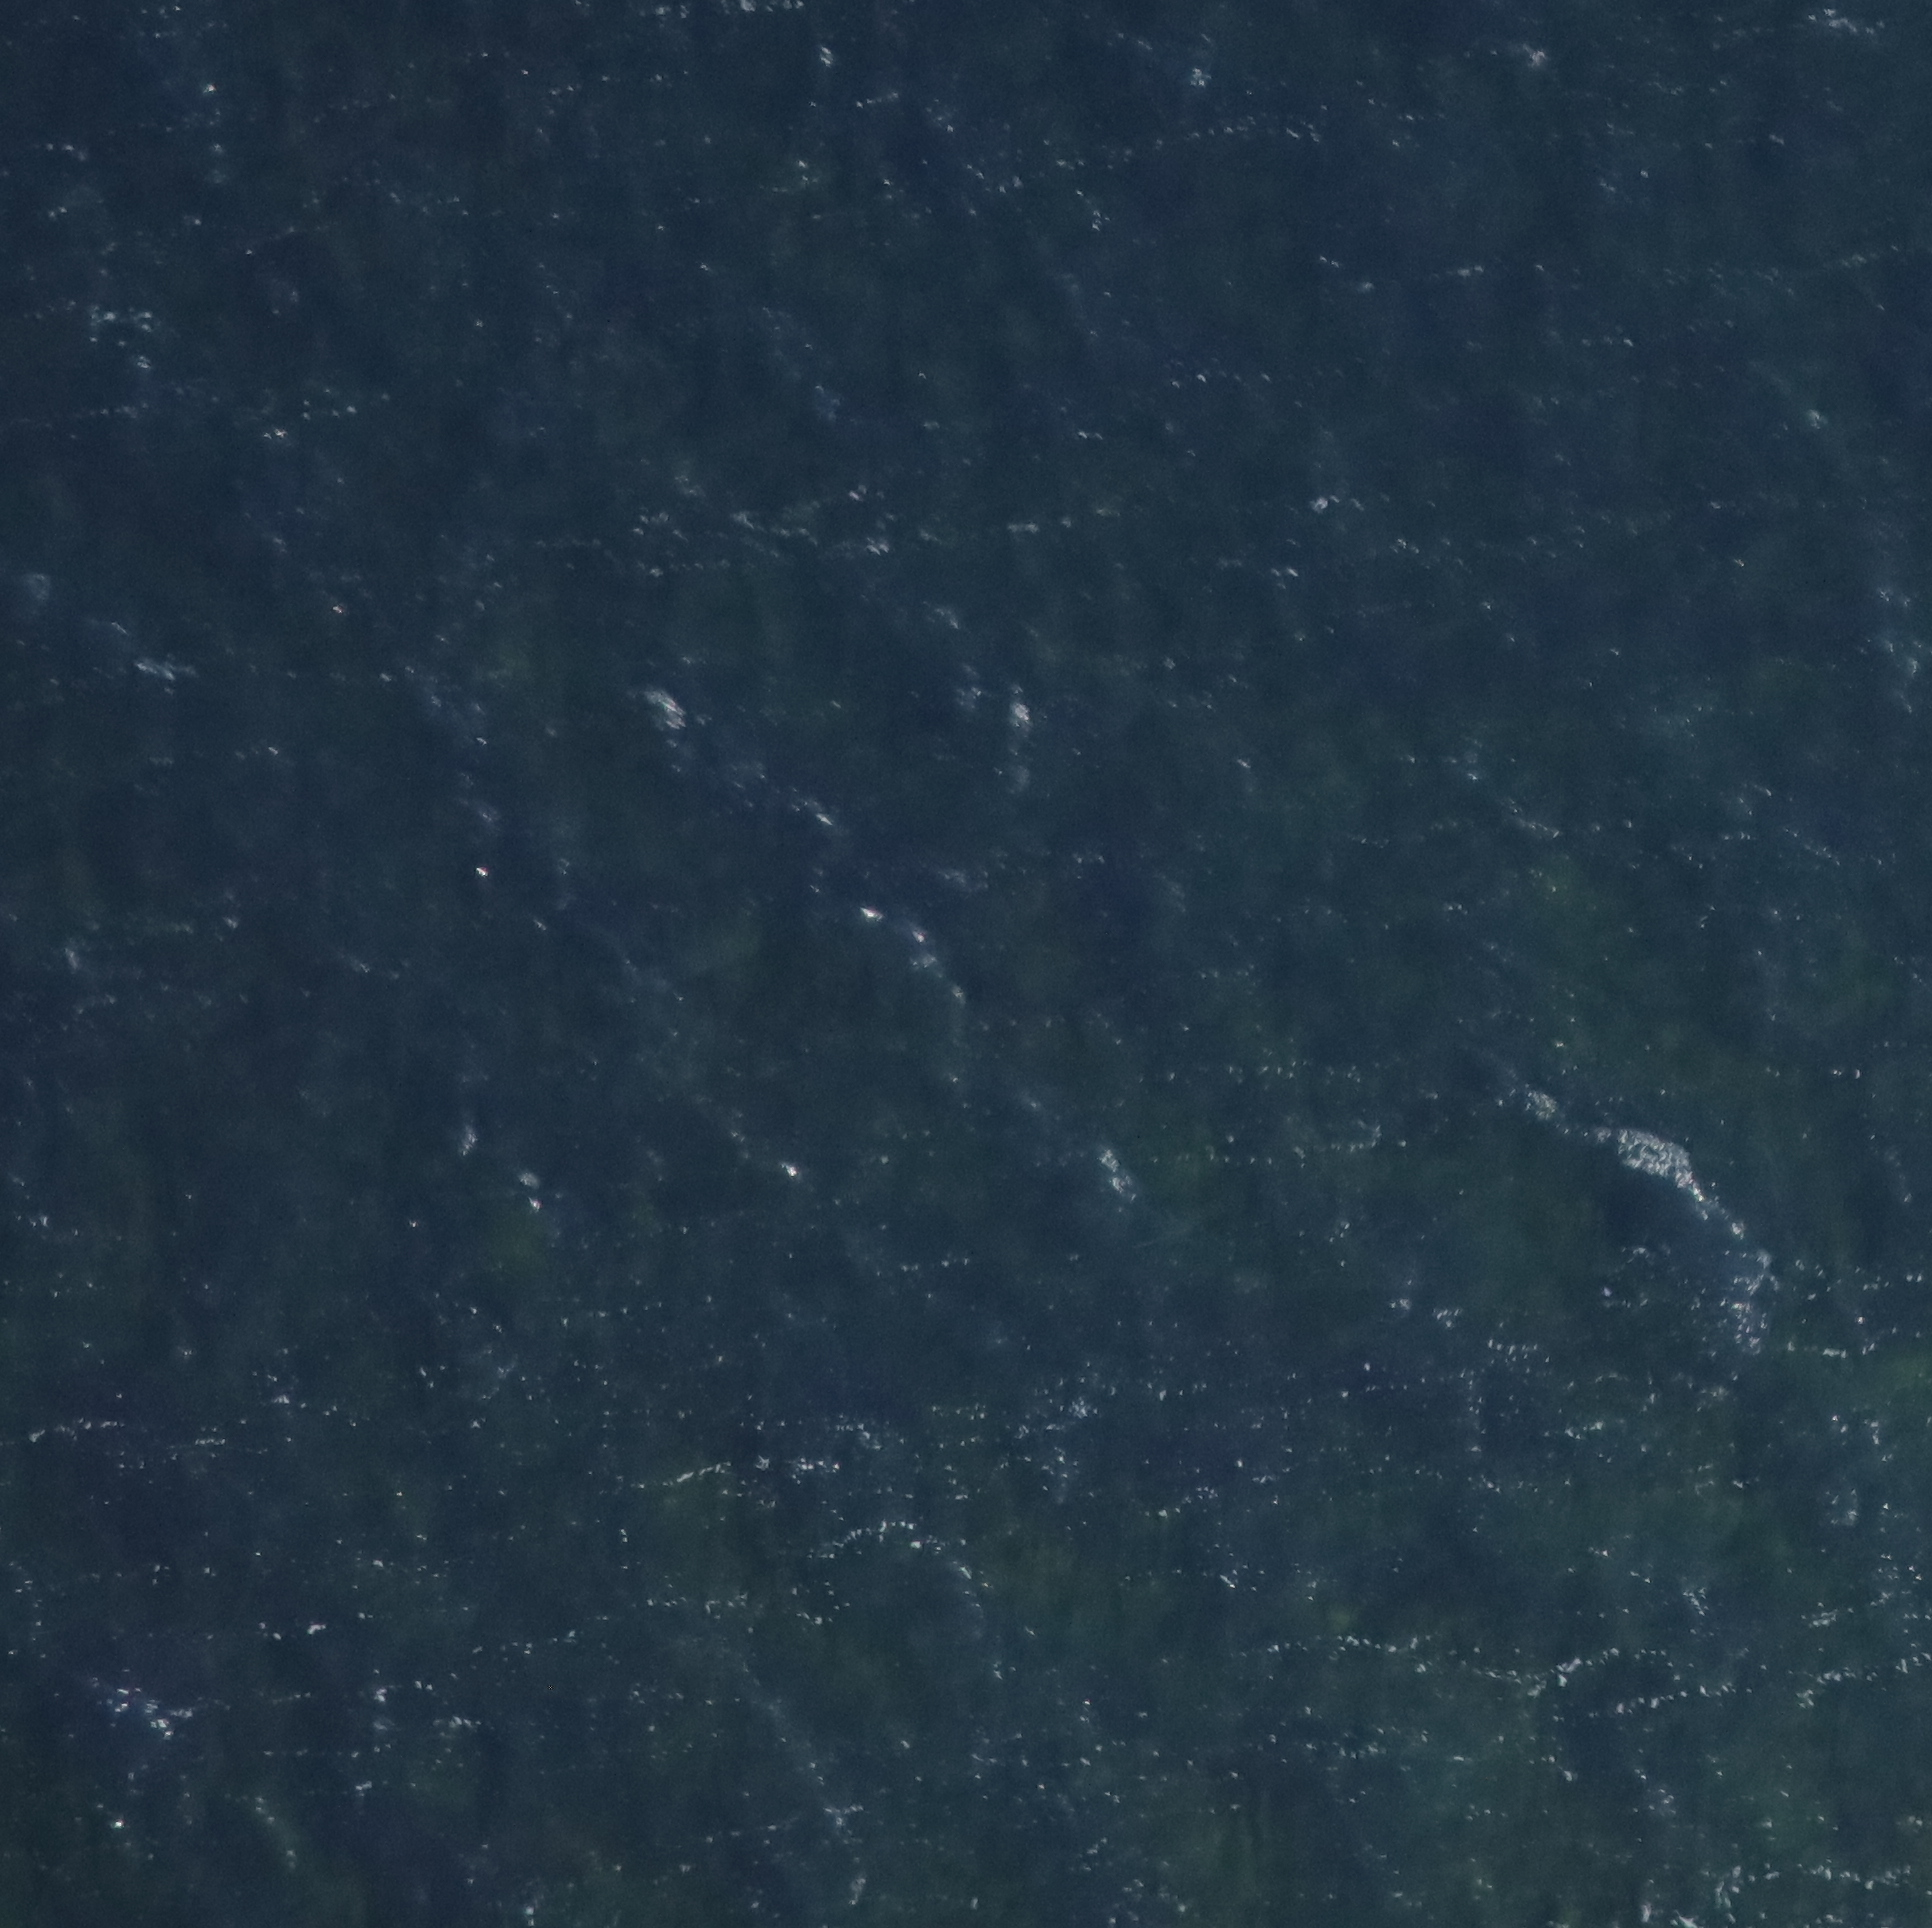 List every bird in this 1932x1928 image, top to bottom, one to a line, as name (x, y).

None